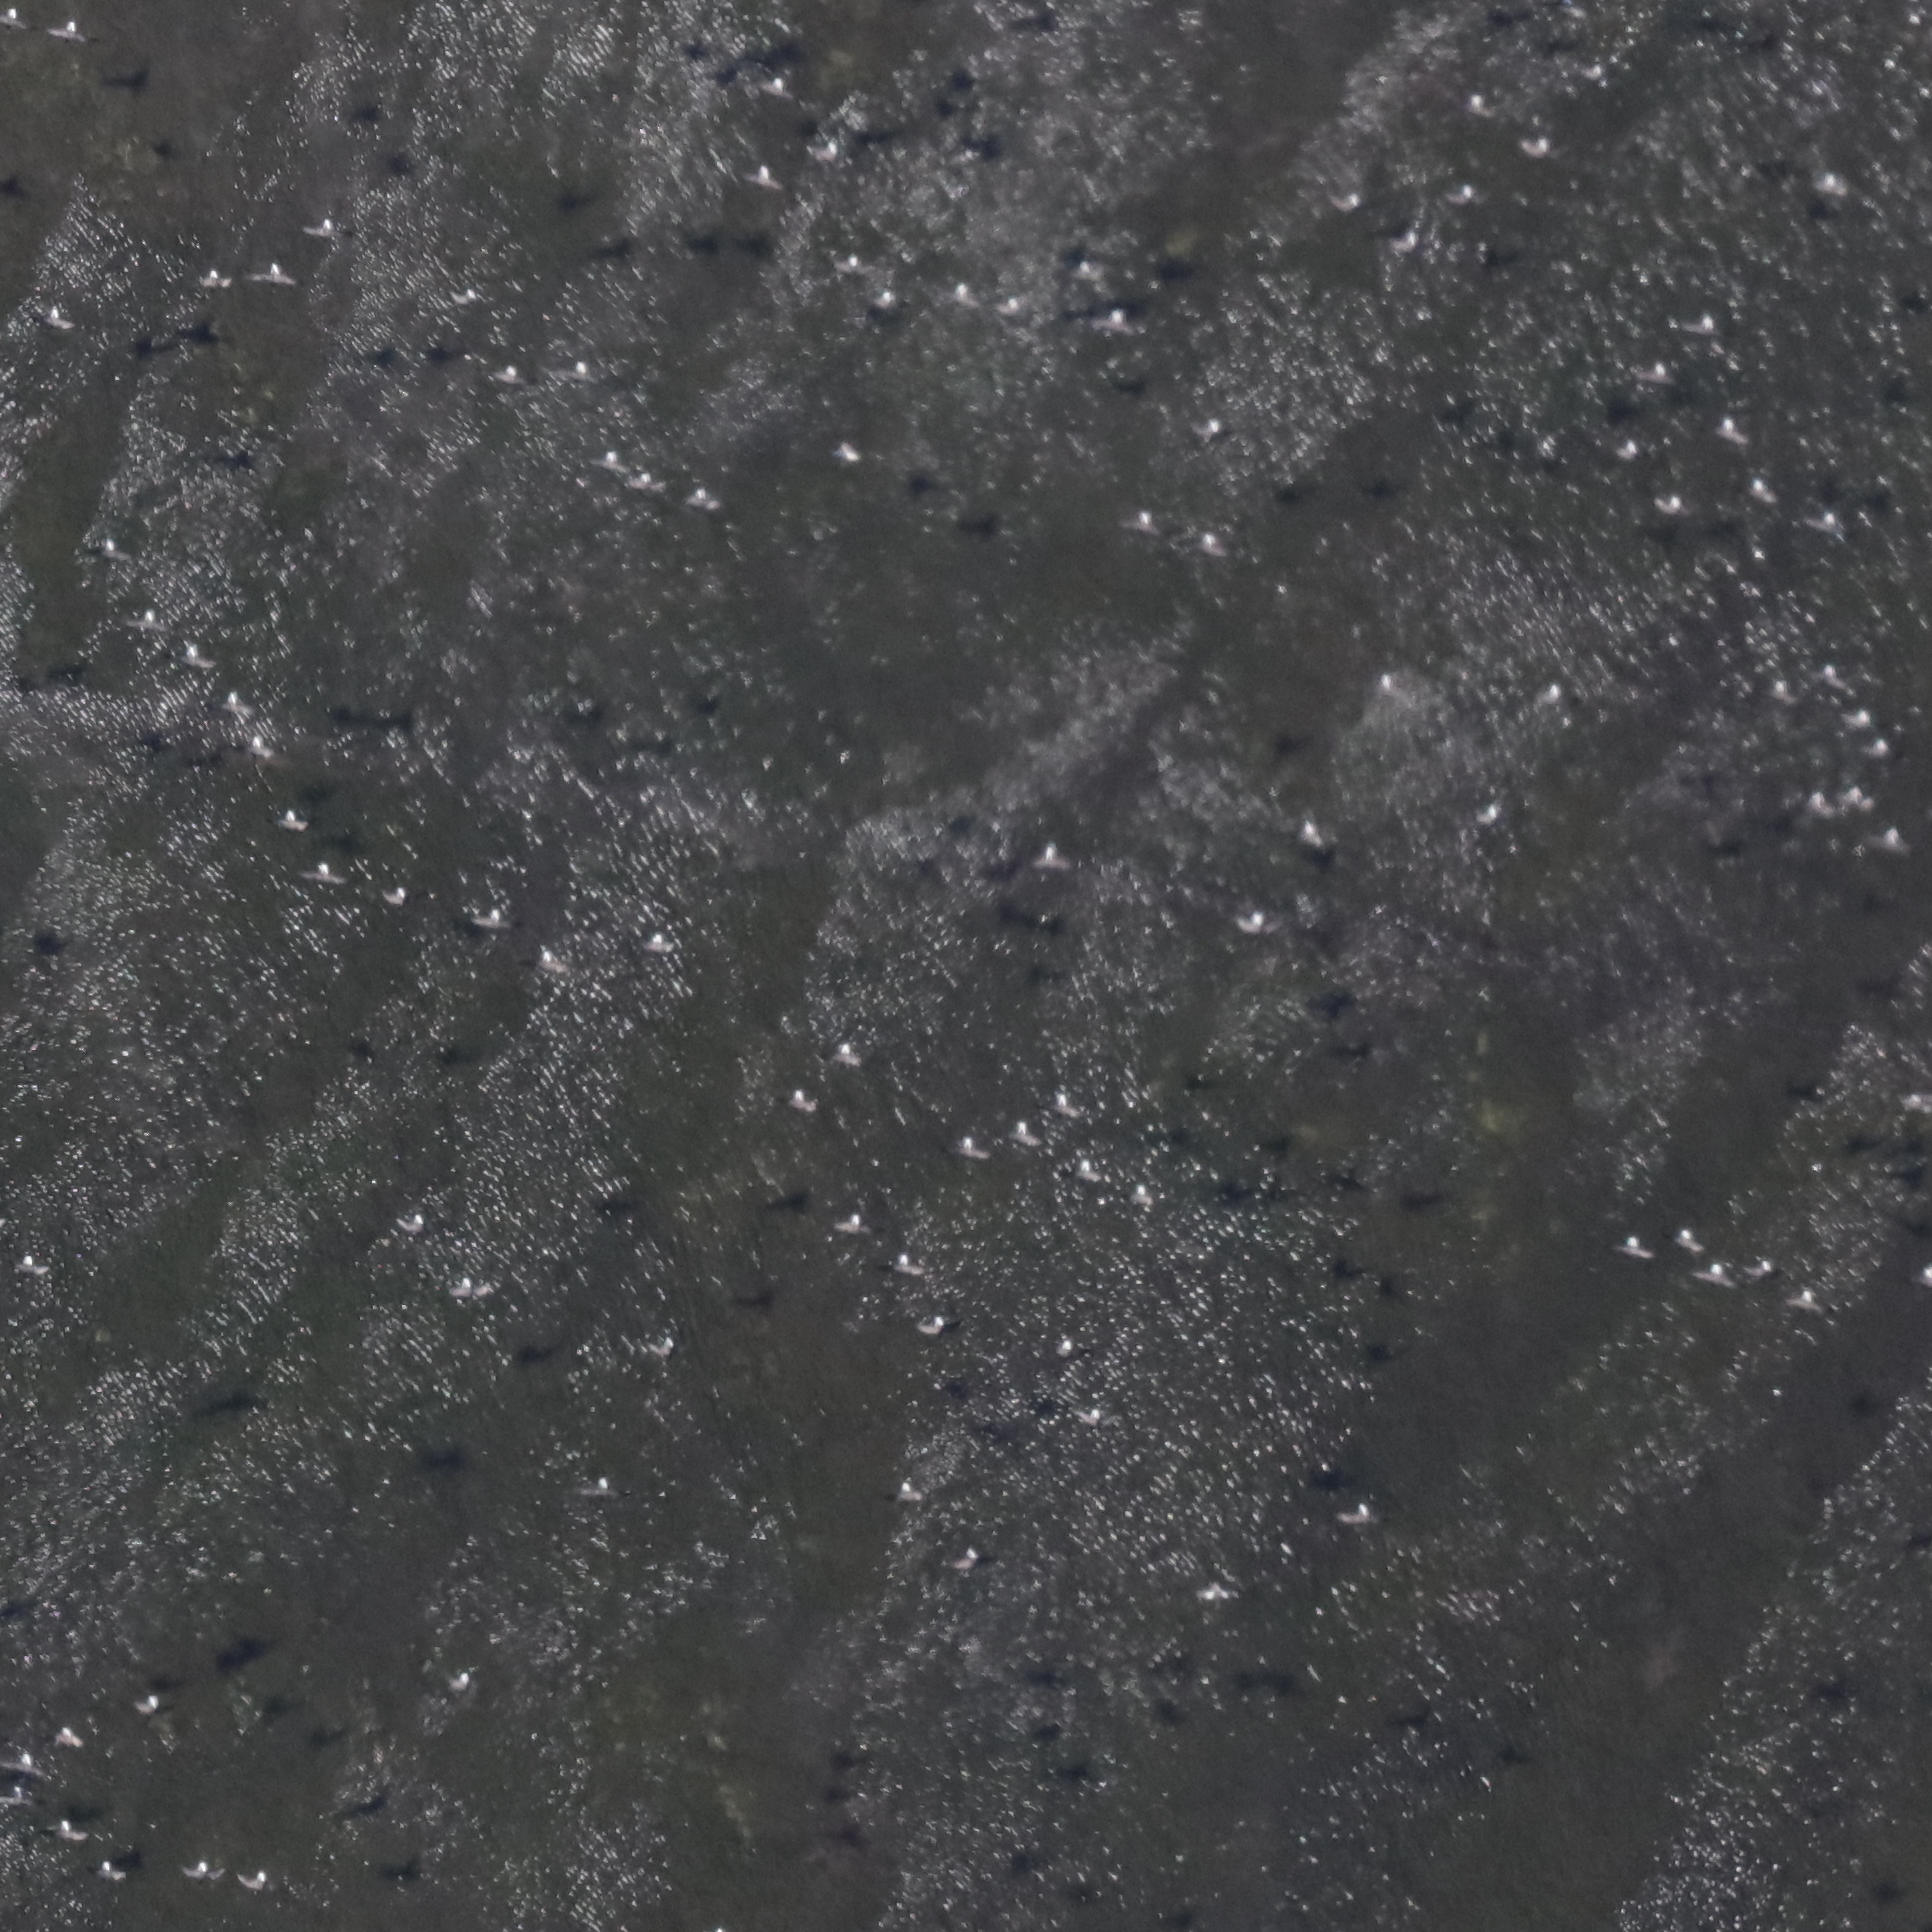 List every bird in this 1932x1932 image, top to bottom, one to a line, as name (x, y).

brant (1576, 8)
brant (7, 24)
brant (80, 34)
brant (1602, 62)
brant (789, 98)
brant (1486, 109)
brant (1533, 139)
brant (822, 159)
brant (754, 178)
brant (1838, 184)
brant (1349, 192)
brant (1457, 204)
brant (318, 224)
brant (1403, 247)
brant (844, 267)
brant (280, 271)
brant (1085, 273)
brant (214, 282)
brant (466, 293)
brant (966, 297)
brant (885, 300)
brant (1017, 301)
brant (58, 324)
brant (1112, 324)
brant (1701, 325)
brant (587, 369)
brant (512, 375)
brant (1659, 375)
brant (1213, 427)
brant (1735, 429)
brant (850, 453)
brant (598, 455)
brant (1631, 455)
brant (658, 477)
brant (1762, 494)
brant (700, 495)
brant (1672, 507)
brant (1138, 520)
brant (1829, 525)
brant (1215, 542)
brant (113, 547)
brant (147, 619)
brant (196, 652)
brant (1833, 670)
brant (1386, 686)
brant (1788, 693)
brant (1560, 695)
brant (241, 705)
brant (1858, 714)
brant (1878, 744)
brant (261, 751)
brant (1862, 798)
brant (1823, 811)
brant (1491, 816)
brant (290, 823)
brant (1314, 833)
brant (1892, 847)
brant (1055, 861)
brant (342, 882)
brant (407, 900)
brant (504, 927)
brant (1262, 927)
brant (670, 949)
brant (557, 959)
brant (857, 1055)
brant (805, 1100)
brant (1912, 1101)
brant (1057, 1108)
brant (1031, 1137)
brant (972, 1159)
brant (1091, 1163)
brant (1151, 1204)
brant (411, 1228)
brant (848, 1230)
brant (1690, 1249)
brant (1637, 1250)
brant (1766, 1268)
brant (908, 1271)
brant (27, 1272)
brant (1725, 1278)
brant (1931, 1282)
brant (477, 1295)
brant (1814, 1308)
brant (944, 1322)
brant (671, 1339)
brant (1068, 1345)
brant (1088, 1415)
brant (602, 1470)
brant (914, 1496)
brant (1357, 1515)
brant (979, 1564)
other bird (1214, 1592)
brant (468, 1685)
brant (142, 1708)
brant (66, 1737)
brant (35, 1768)
brant (33, 1803)
brant (67, 1838)
brant (110, 1870)
brant (206, 1871)
brant (264, 1884)